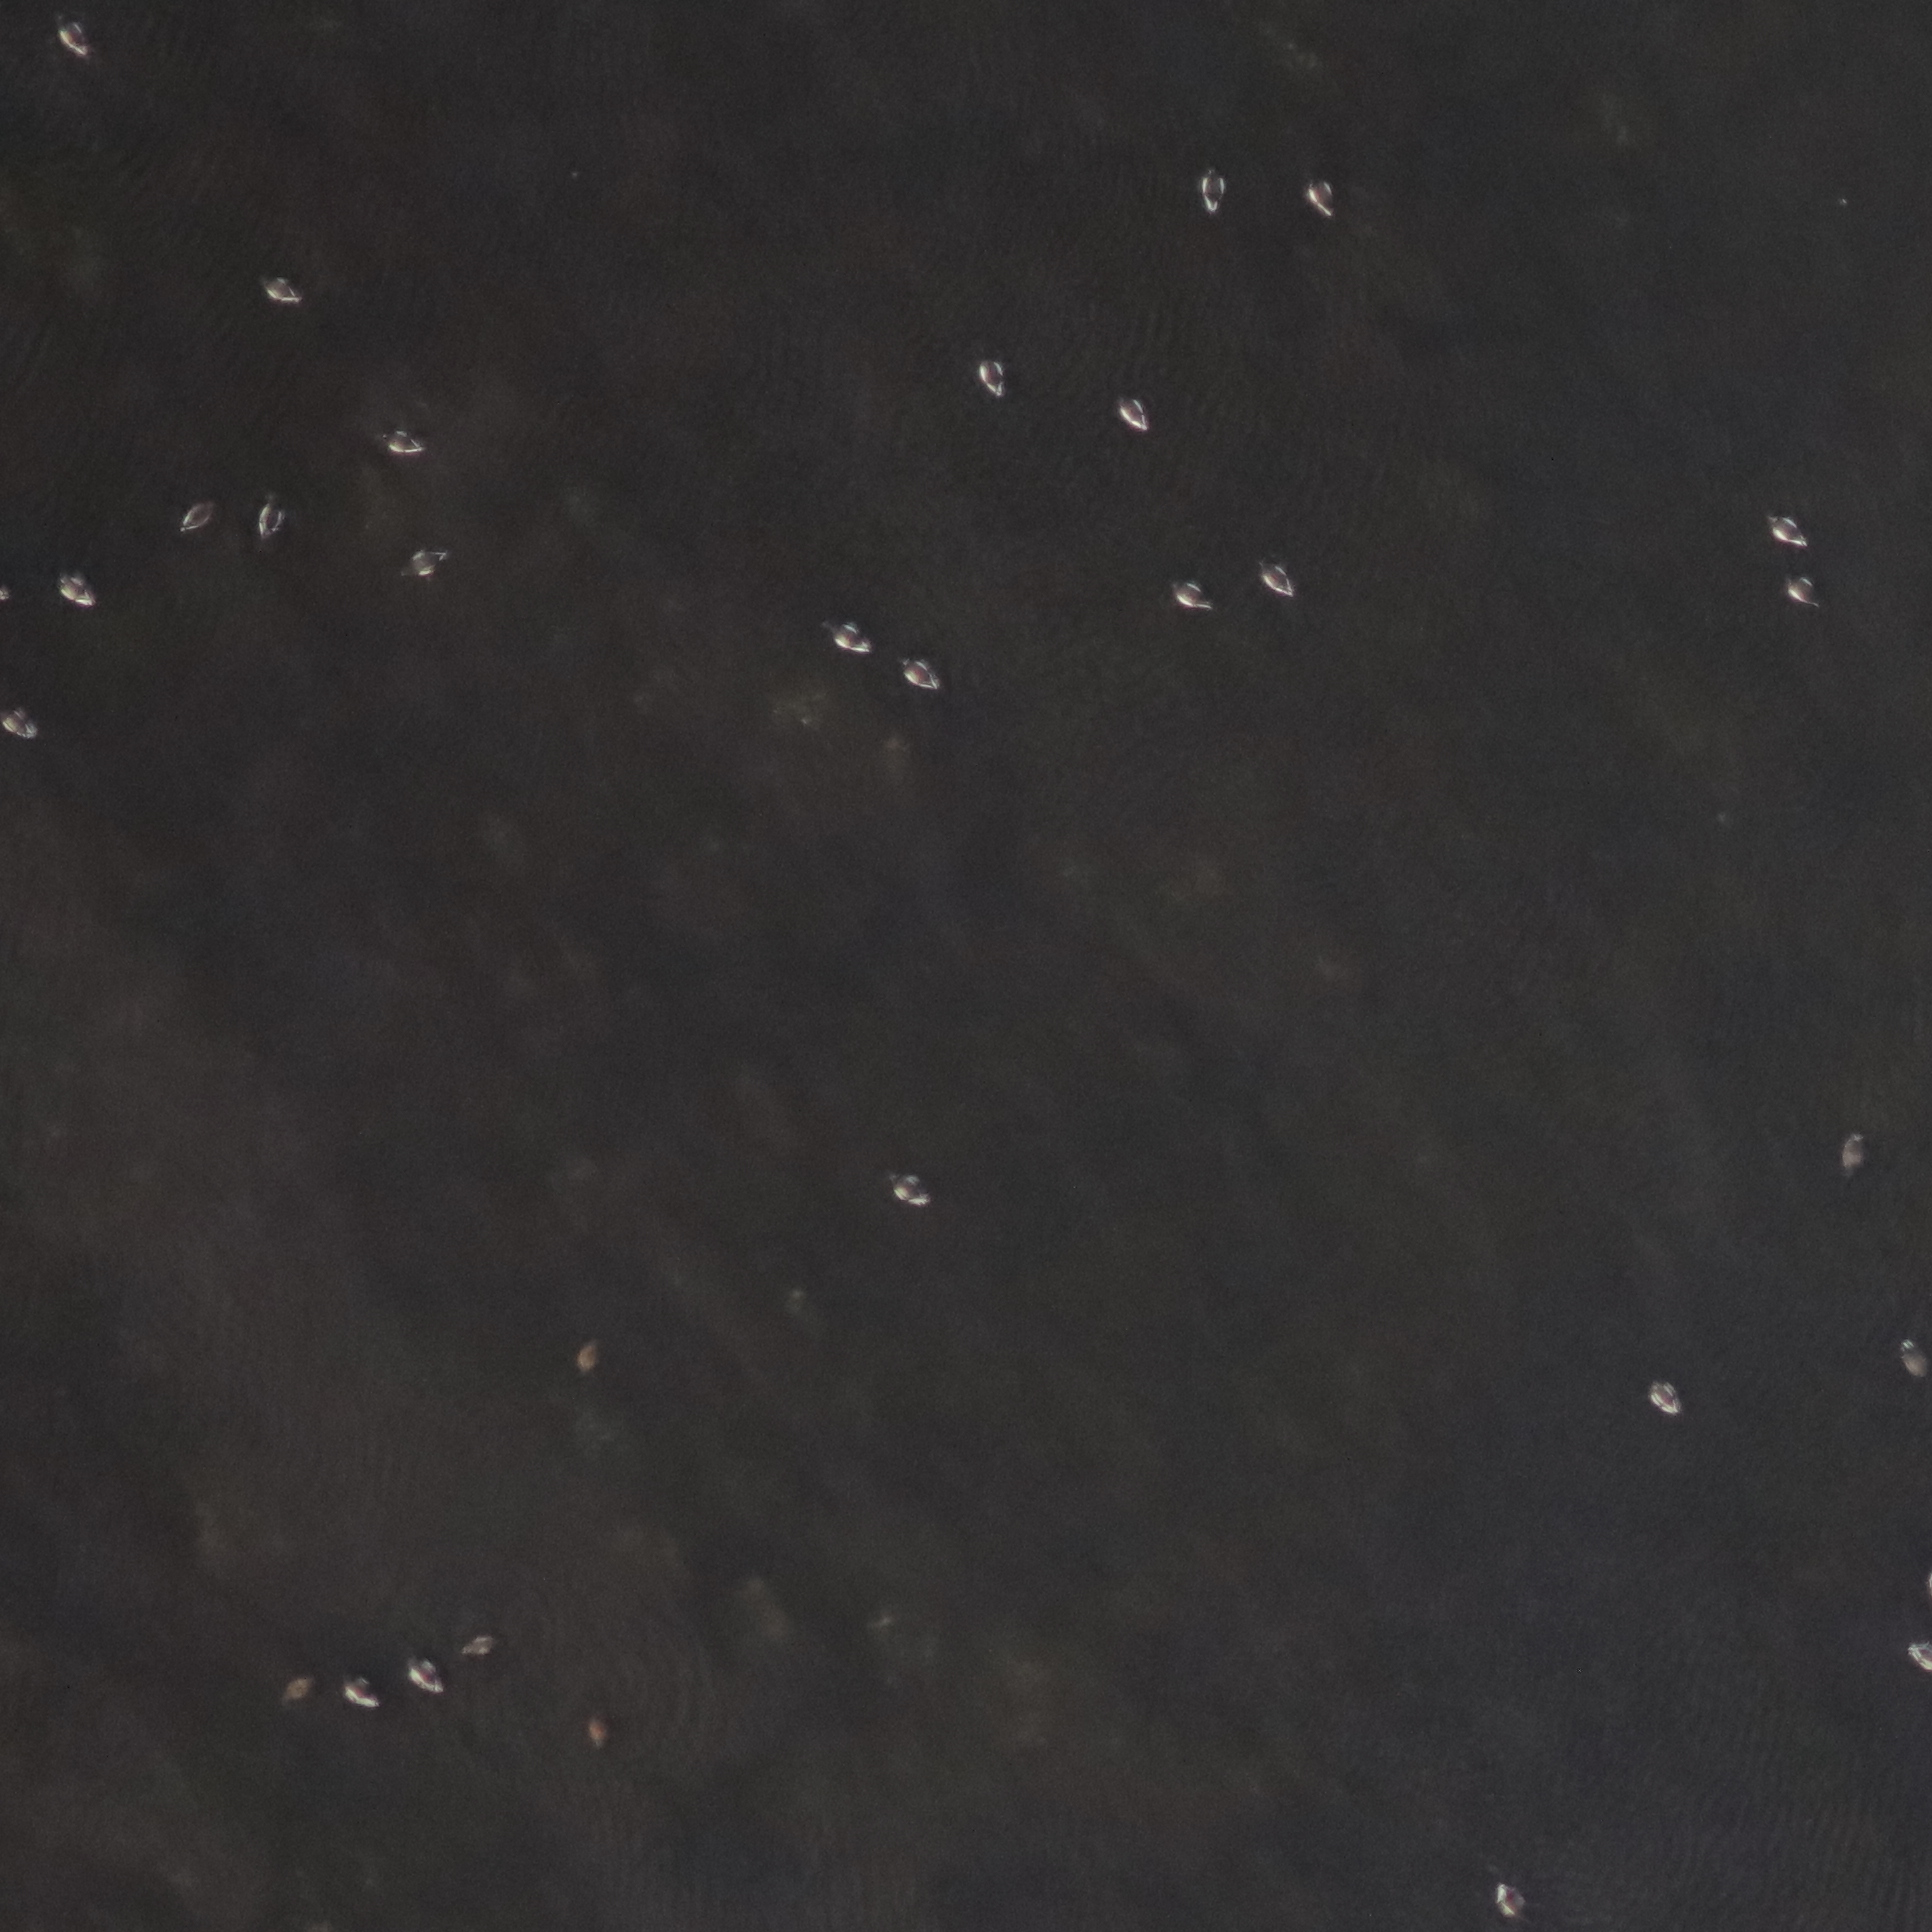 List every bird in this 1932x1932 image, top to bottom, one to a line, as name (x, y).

brant (75, 36)
brant (1211, 190)
brant (1320, 198)
brant (282, 289)
brant (991, 376)
brant (1132, 414)
brant (403, 444)
brant (271, 516)
brant (199, 517)
brant (1788, 533)
brant (426, 563)
brant (1276, 578)
brant (74, 592)
brant (1803, 592)
brant (1191, 596)
brant (849, 638)
brant (920, 674)
brant (20, 725)
brant (1848, 1152)
brant (908, 1188)
brant (1915, 1359)
other bird (585, 1363)
brant (1664, 1399)
brant (484, 1643)
brant (1928, 1660)
brant (427, 1671)
other bird (298, 1688)
brant (355, 1693)
other bird (601, 1729)
brant (1513, 1899)